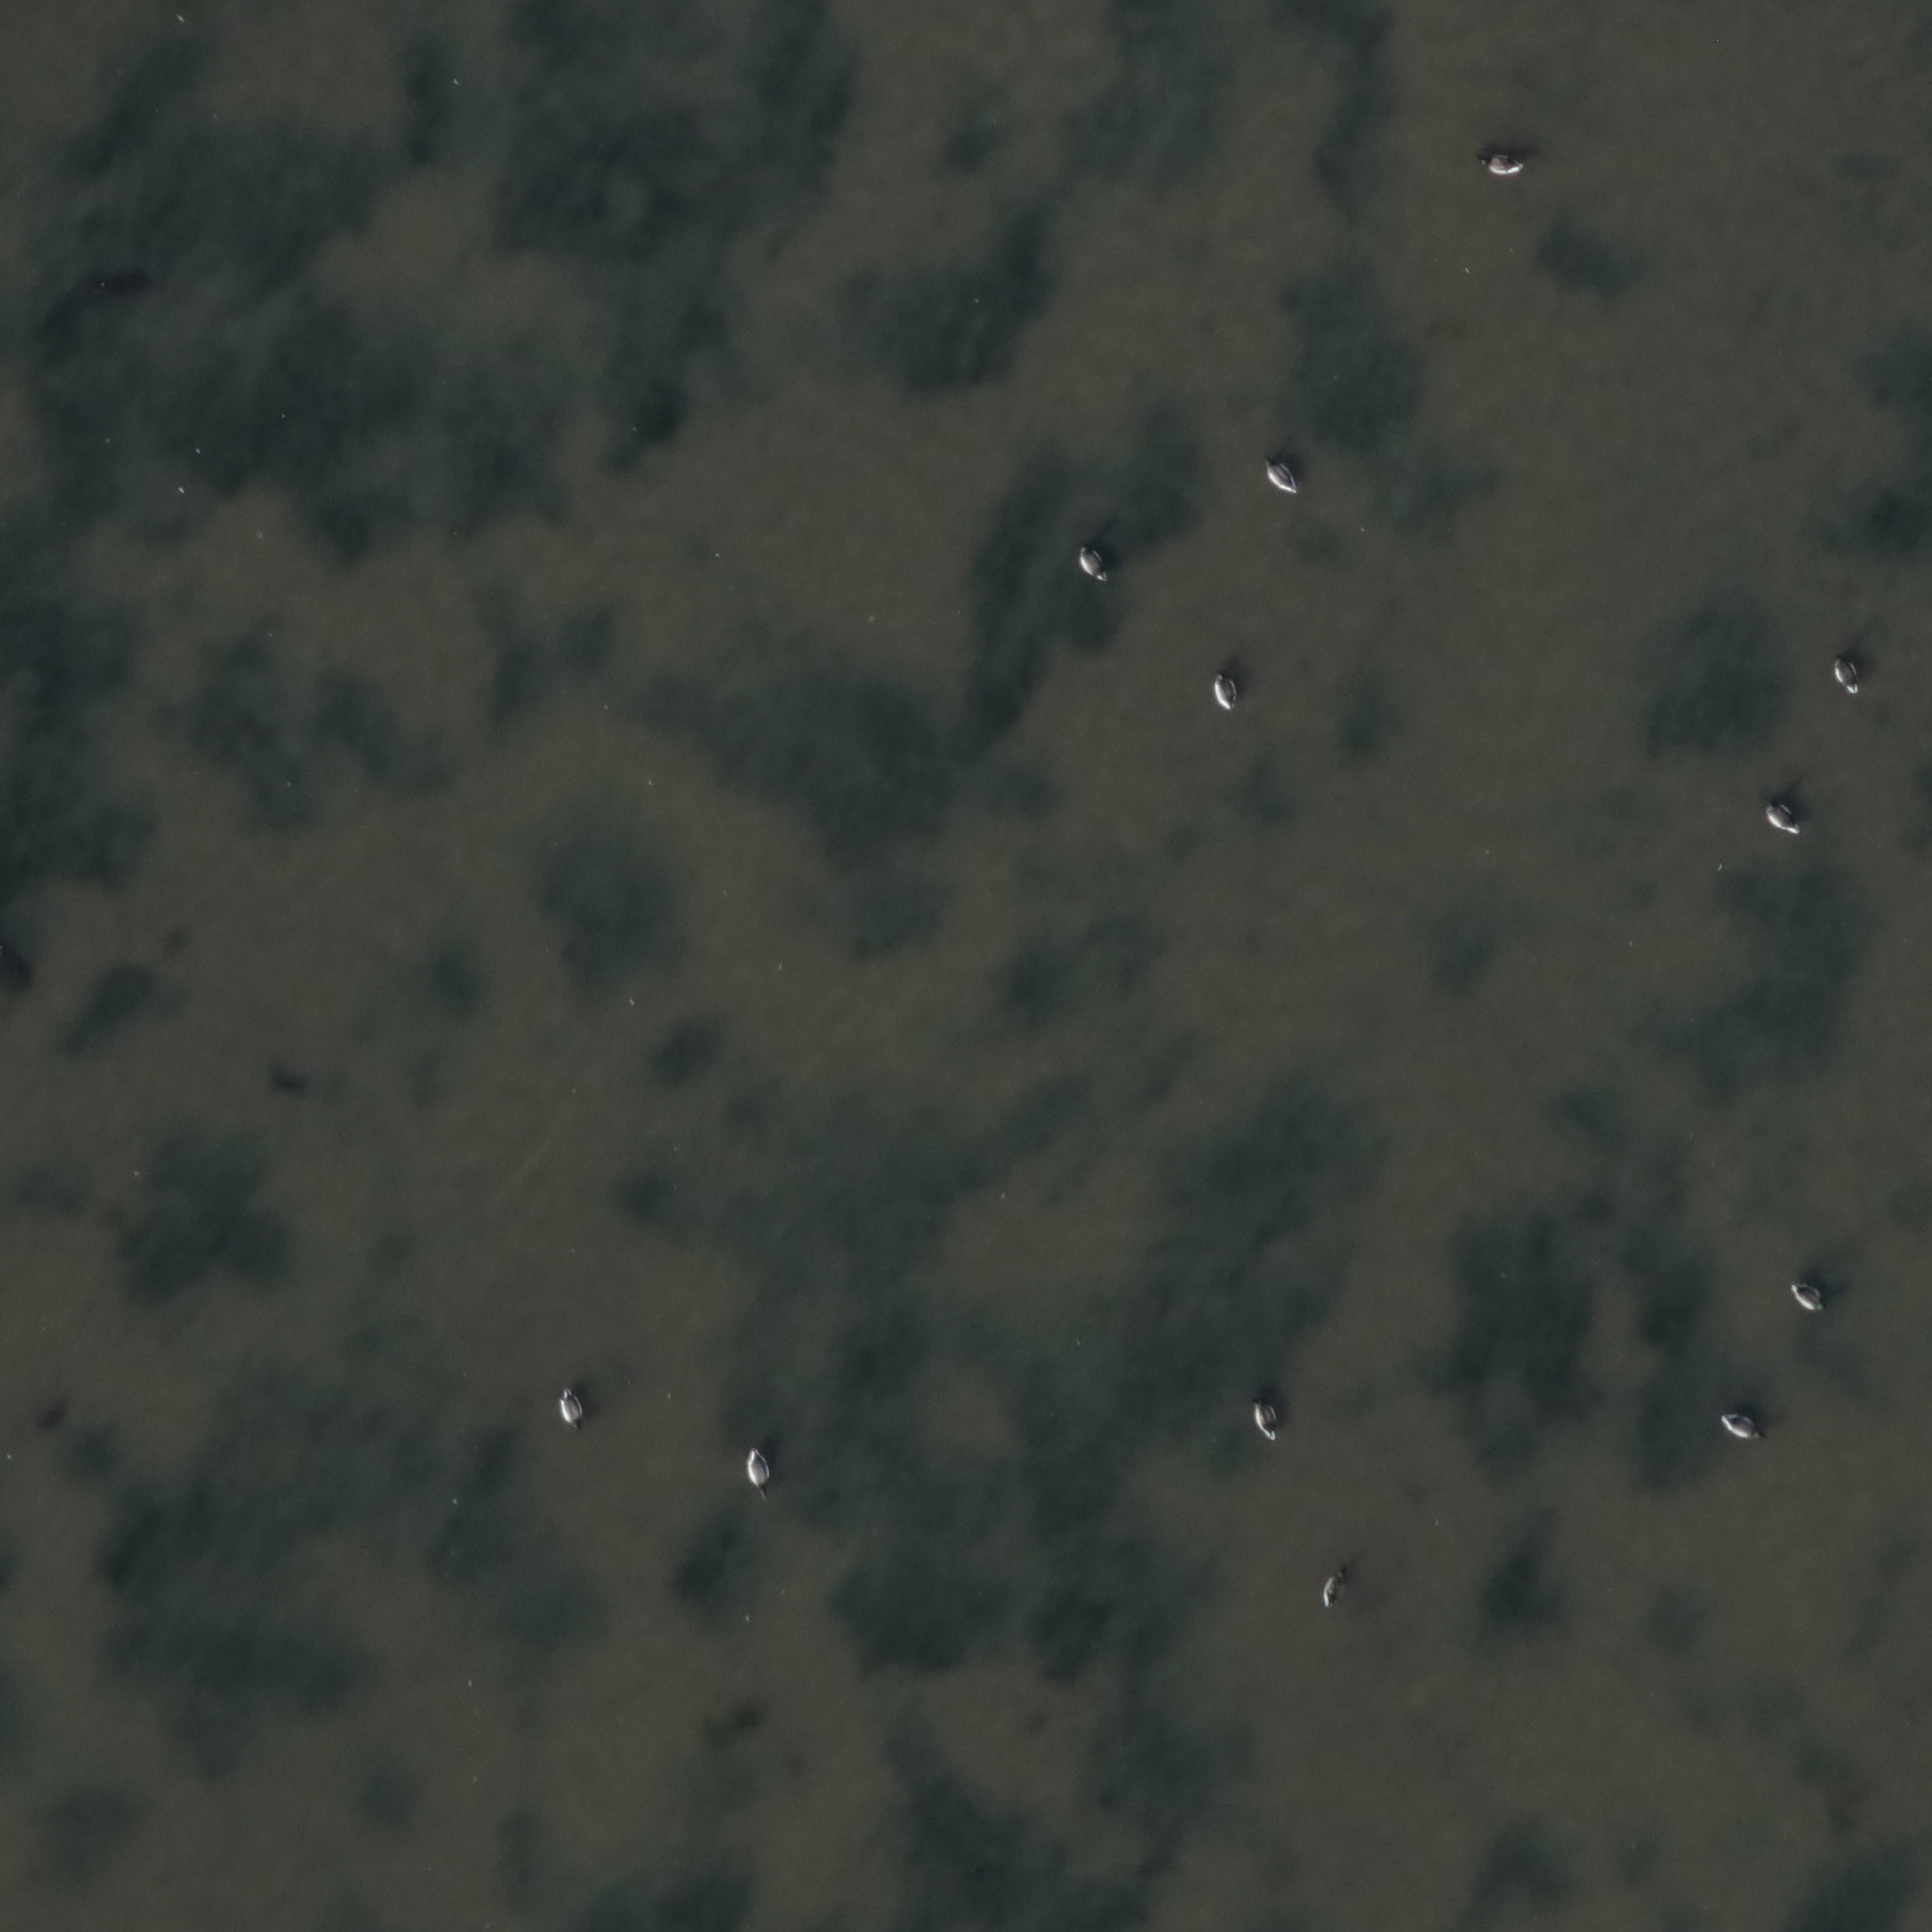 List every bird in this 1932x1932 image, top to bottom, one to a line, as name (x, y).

brant (1503, 164)
brant (1283, 474)
brant (1095, 562)
brant (1848, 673)
brant (1227, 692)
brant (1783, 814)
brant (1812, 1296)
brant (572, 1409)
brant (1265, 1417)
brant (1743, 1423)
brant (760, 1471)
brant (1333, 1591)